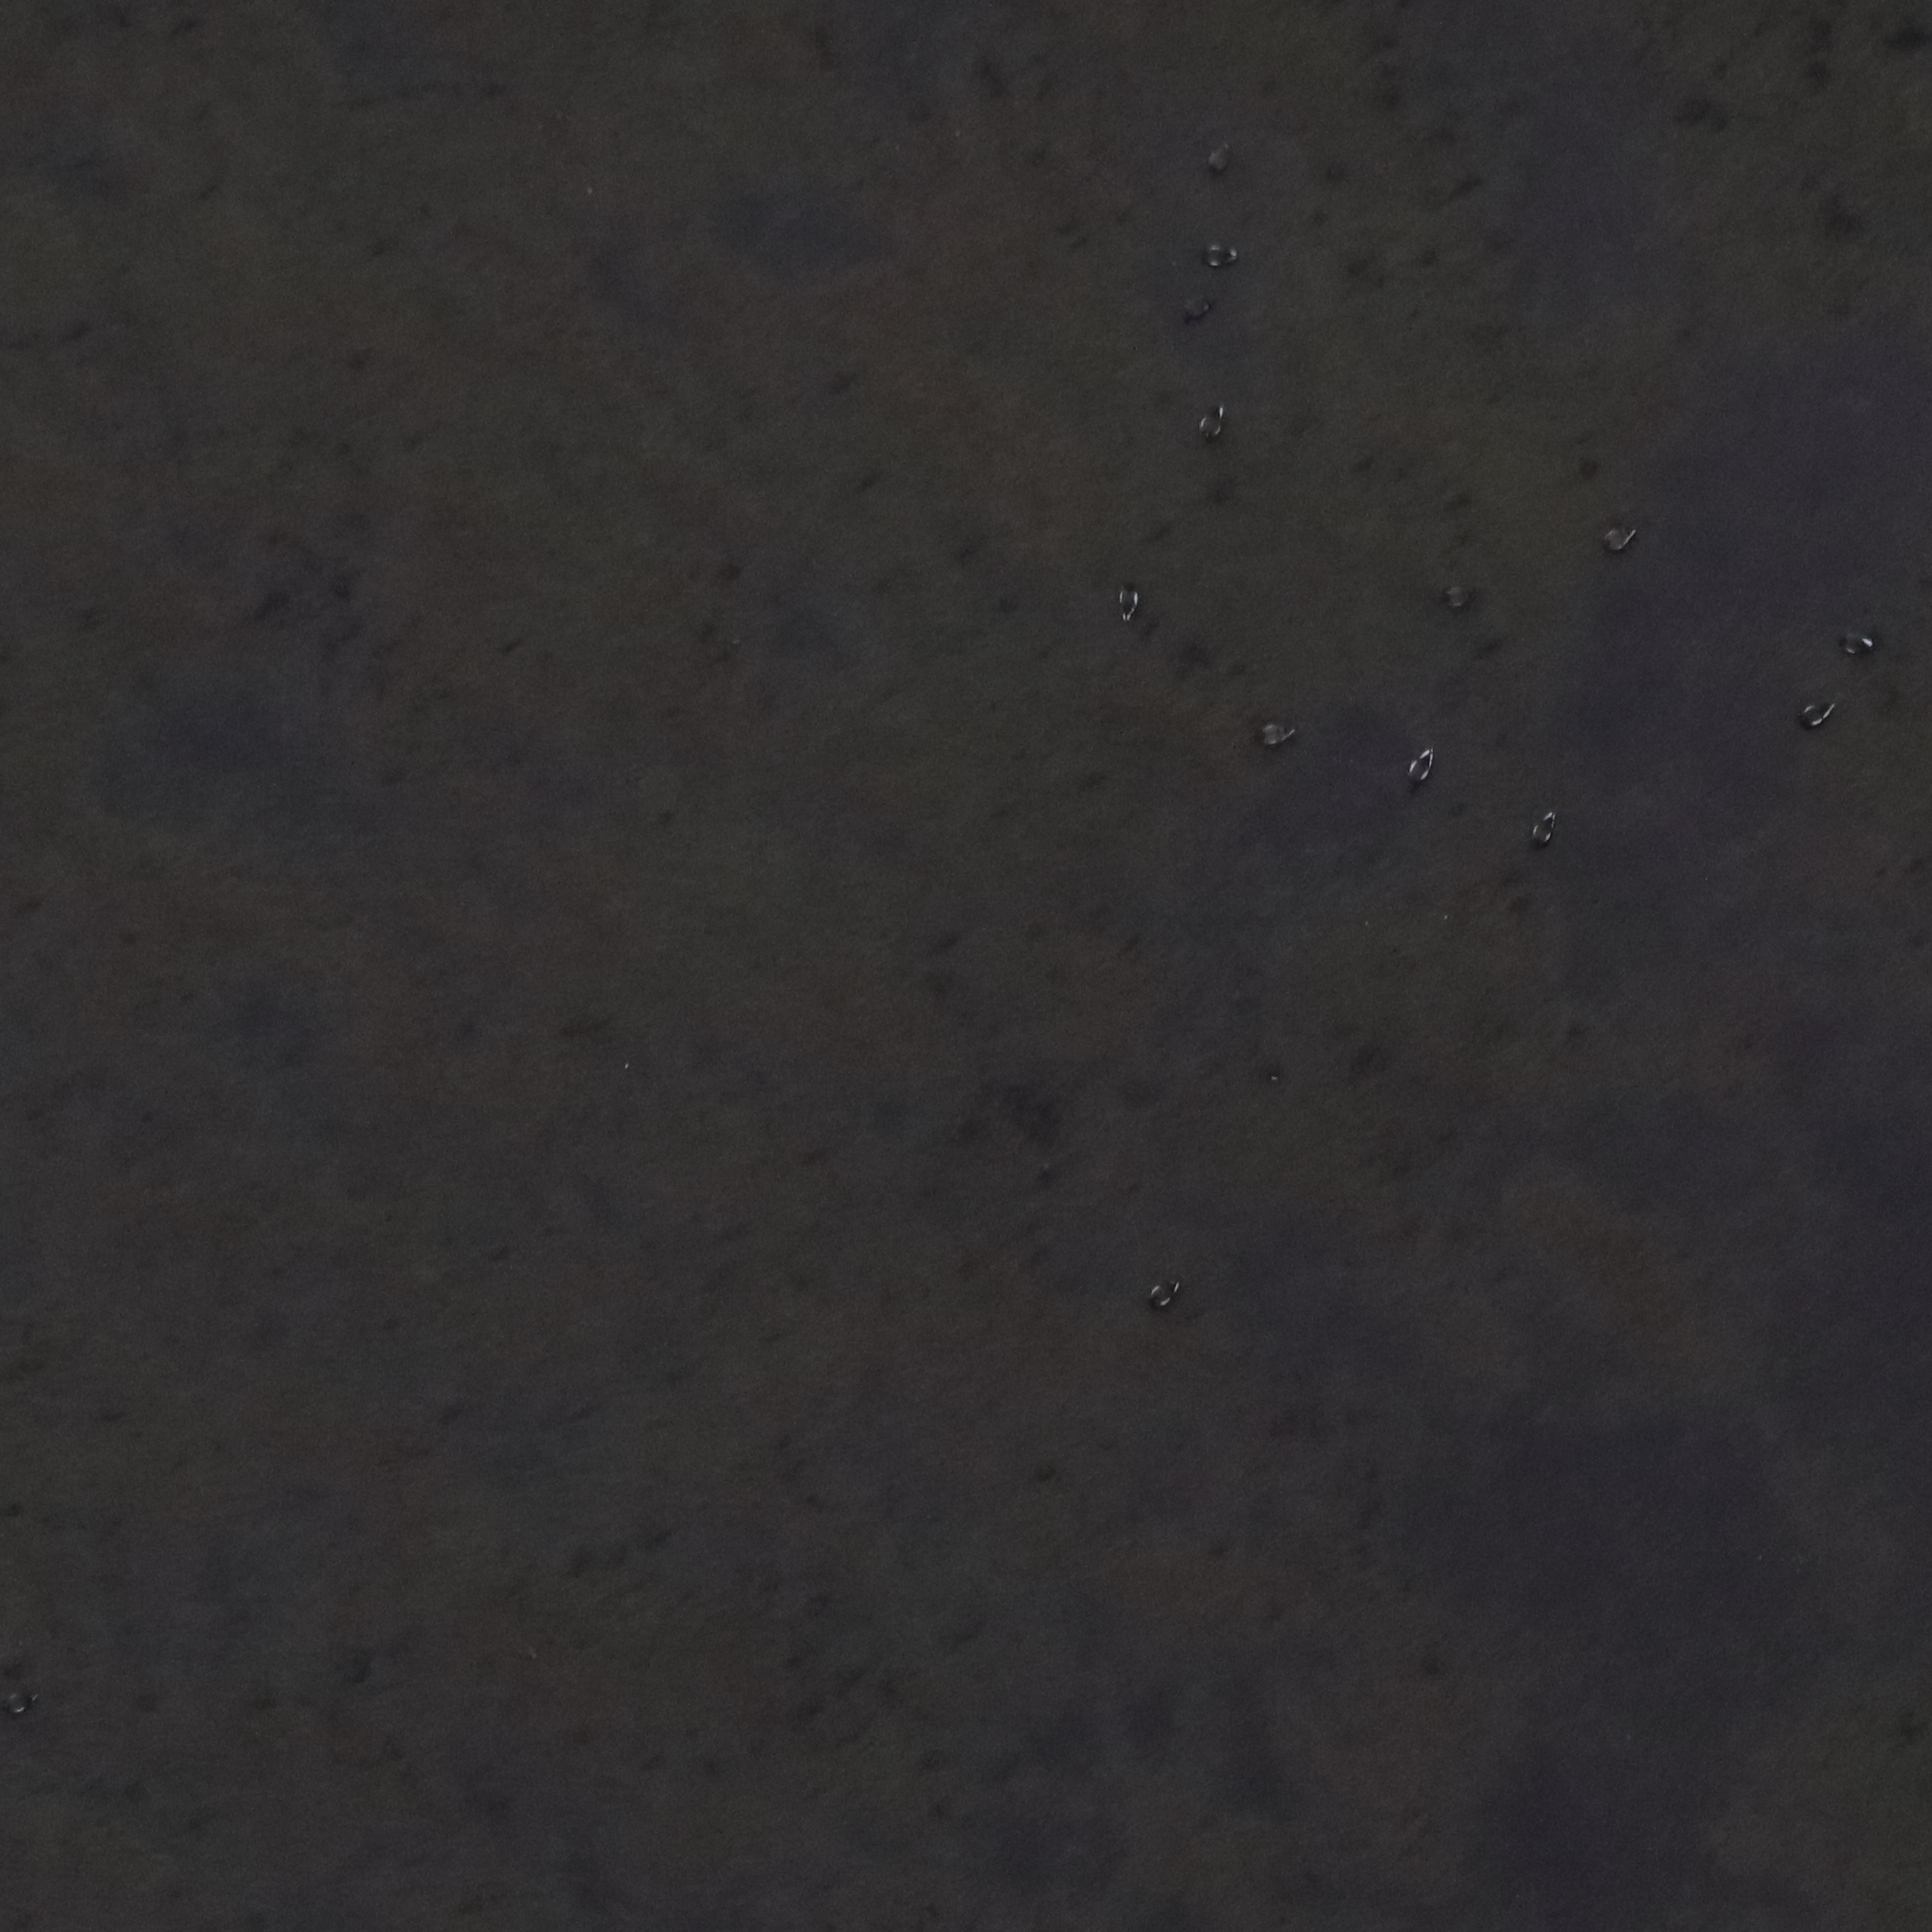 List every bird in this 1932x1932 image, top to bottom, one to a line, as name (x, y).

brant (1220, 158)
brant (1219, 258)
brant (1194, 308)
brant (1210, 424)
brant (1616, 539)
brant (1462, 595)
brant (1130, 605)
brant (1852, 639)
brant (1815, 714)
brant (1274, 734)
brant (1421, 768)
brant (1542, 831)
brant (1165, 1293)
brant (17, 1700)